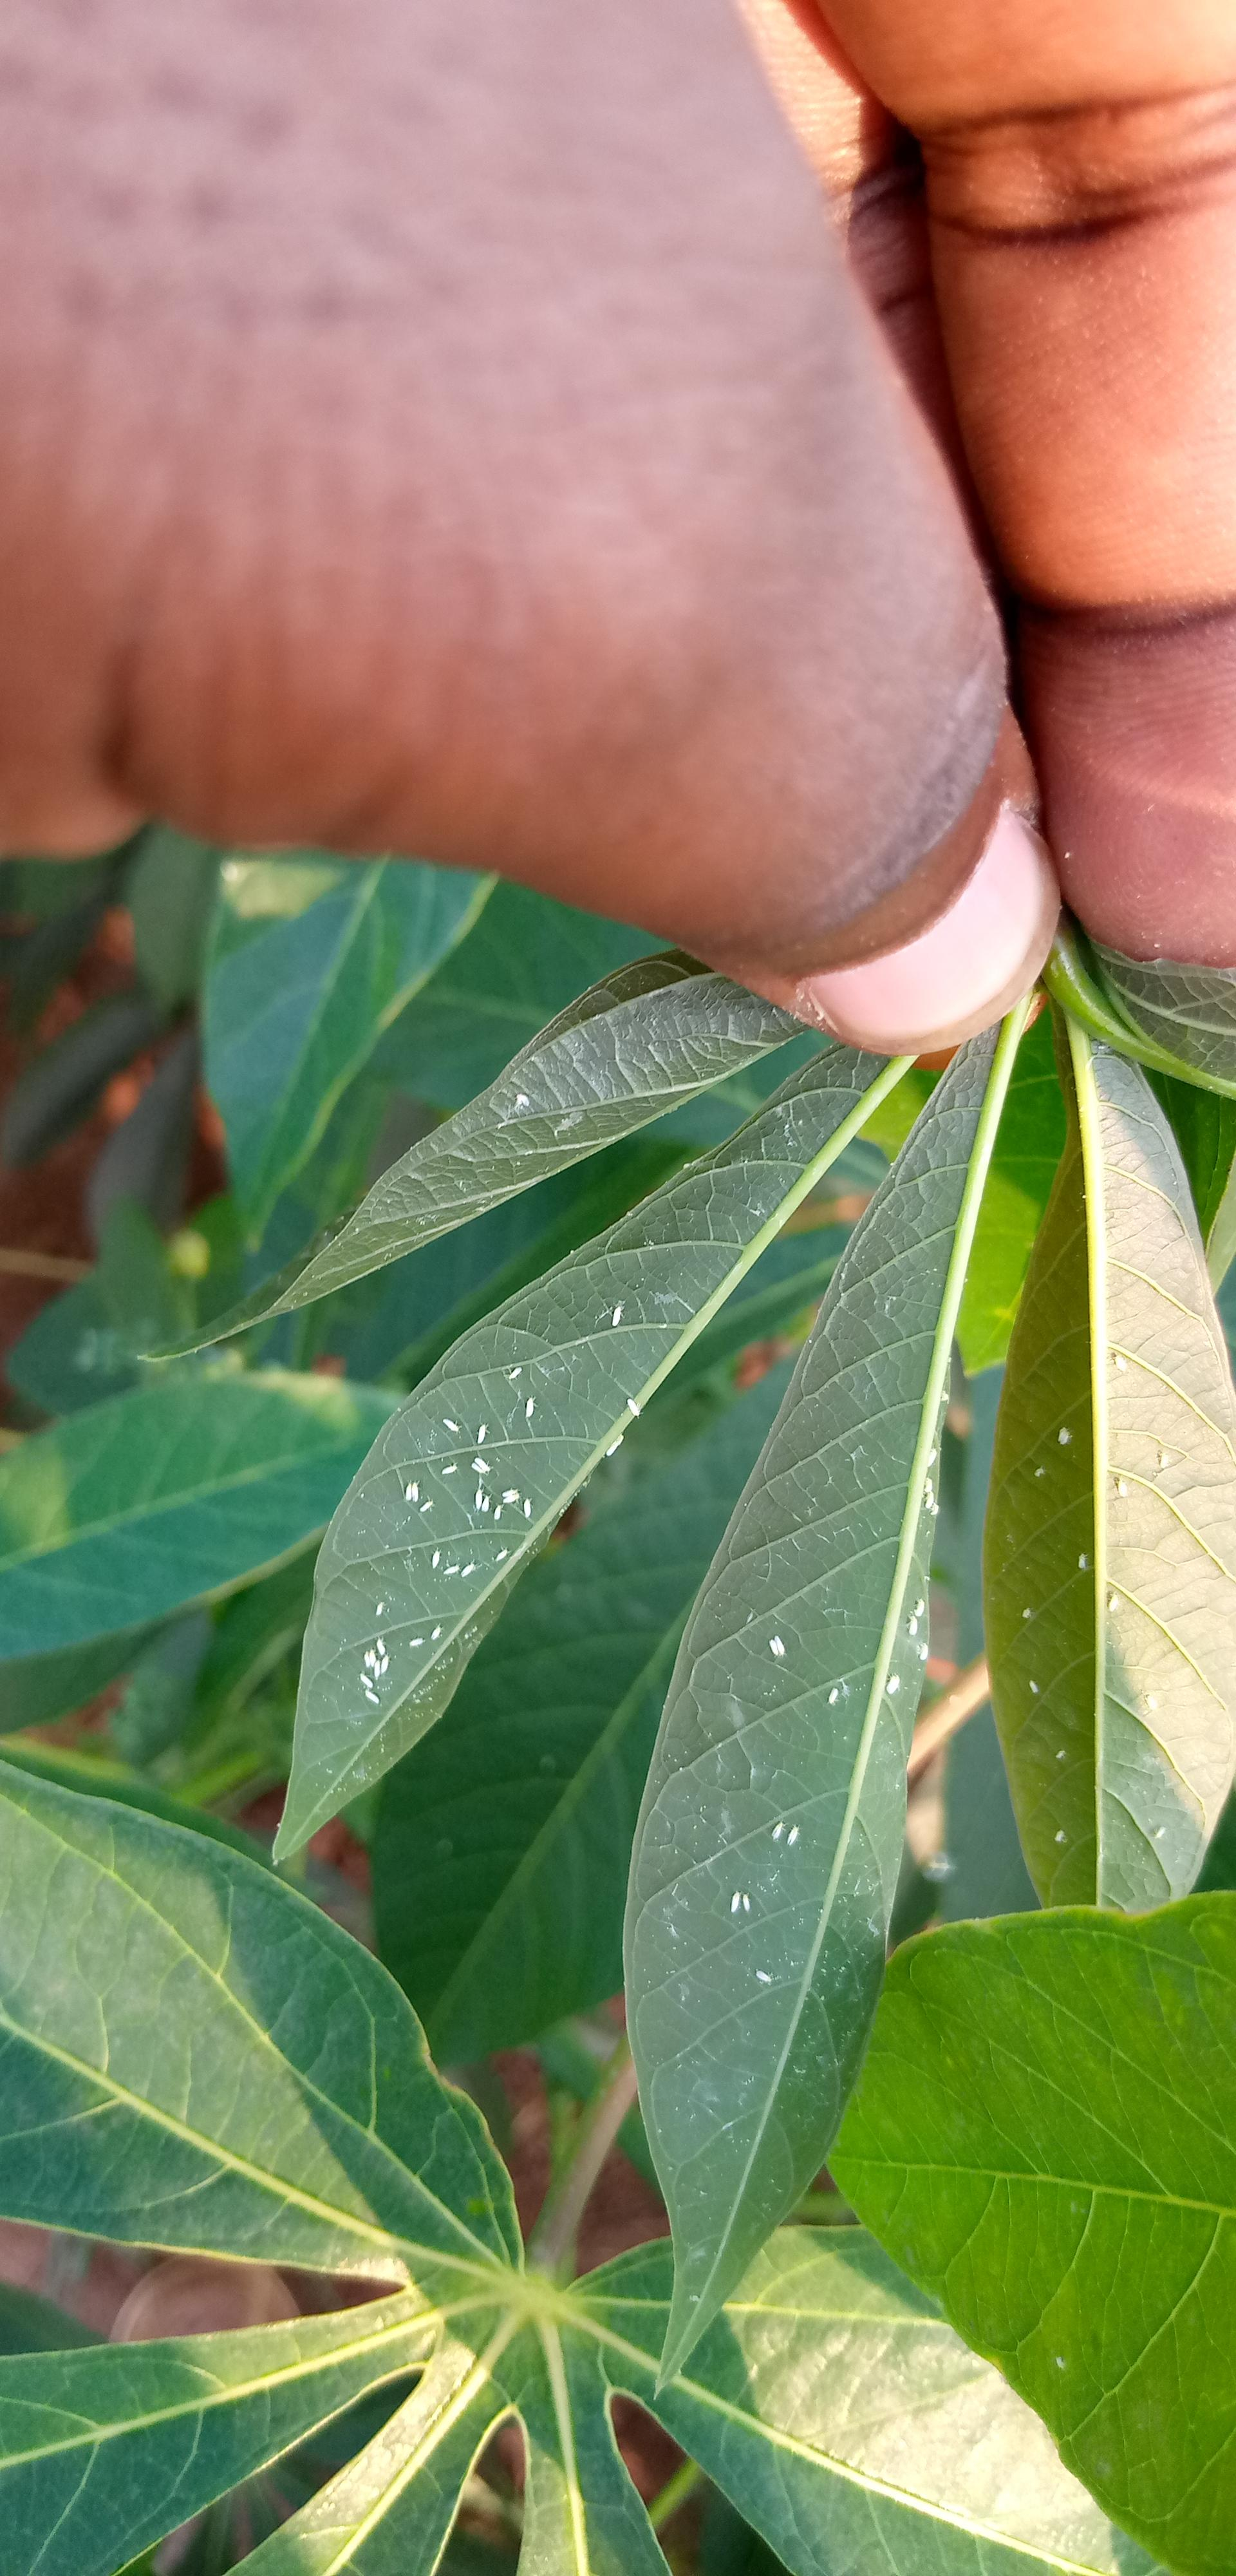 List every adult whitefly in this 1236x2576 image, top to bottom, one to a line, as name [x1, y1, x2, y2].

whitefly [513, 1090, 530, 1110]
whitefly [610, 1303, 624, 1329]
whitefly [1111, 1350, 1130, 1374]
whitefly [507, 1366, 523, 1382]
whitefly [940, 1389, 950, 1403]
whitefly [523, 1393, 539, 1420]
whitefly [625, 1397, 642, 1419]
whitefly [439, 1417, 461, 1435]
whitefly [474, 1420, 491, 1446]
whitefly [1054, 1422, 1072, 1448]
whitefly [613, 1433, 624, 1444]
whitefly [604, 1443, 619, 1457]
whitefly [928, 1448, 937, 1468]
whitefly [1157, 1451, 1170, 1470]
whitefly [474, 1456, 492, 1473]
whitefly [469, 1462, 485, 1476]
whitefly [438, 1463, 461, 1475]
whitefly [1032, 1465, 1049, 1482]
whitefly [923, 1476, 933, 1492]
whitefly [1115, 1479, 1131, 1500]
whitefly [405, 1481, 411, 1503]
whitefly [411, 1481, 421, 1504]
whitefly [473, 1486, 483, 1511]
whitefly [924, 1491, 933, 1510]
whitefly [481, 1494, 491, 1515]
whitefly [523, 1495, 533, 1520]
whitefly [418, 1499, 434, 1515]
whitefly [492, 1502, 503, 1523]
whitefly [929, 1502, 939, 1519]
whitefly [493, 1545, 510, 1562]
whitefly [429, 1546, 443, 1570]
whitefly [1073, 1548, 1089, 1573]
whitefly [461, 1560, 477, 1579]
whitefly [443, 1563, 460, 1578]
whitefly [1107, 1592, 1123, 1615]
whitefly [912, 1595, 924, 1616]
whitefly [373, 1598, 386, 1617]
whitefly [1020, 1607, 1034, 1620]
whitefly [904, 1613, 919, 1635]
whitefly [429, 1620, 443, 1643]
whitefly [407, 1634, 426, 1651]
whitefly [375, 1635, 387, 1655]
whitefly [774, 1635, 786, 1656]
whitefly [915, 1637, 930, 1663]
whitefly [767, 1639, 778, 1656]
whitefly [369, 1648, 377, 1667]
whitefly [362, 1650, 370, 1670]
whitefly [380, 1653, 392, 1676]
whitefly [373, 1656, 381, 1681]
whitefly [883, 1669, 900, 1695]
whitefly [358, 1671, 375, 1690]
whitefly [1026, 1678, 1042, 1696]
whitefly [825, 1684, 841, 1706]
whitefly [362, 1688, 383, 1707]
whitefly [1143, 1692, 1161, 1711]
whitefly [1052, 1747, 1069, 1765]
whitefly [771, 1819, 783, 1841]
whitefly [785, 1823, 800, 1848]
whitefly [1150, 1823, 1168, 1842]
whitefly [1051, 1824, 1068, 1843]
whitefly [921, 1855, 956, 1878]
whitefly [727, 1888, 740, 1917]
whitefly [742, 1892, 753, 1913]
whitefly [751, 1968, 774, 1987]
whitefly [1054, 2354, 1067, 2371]